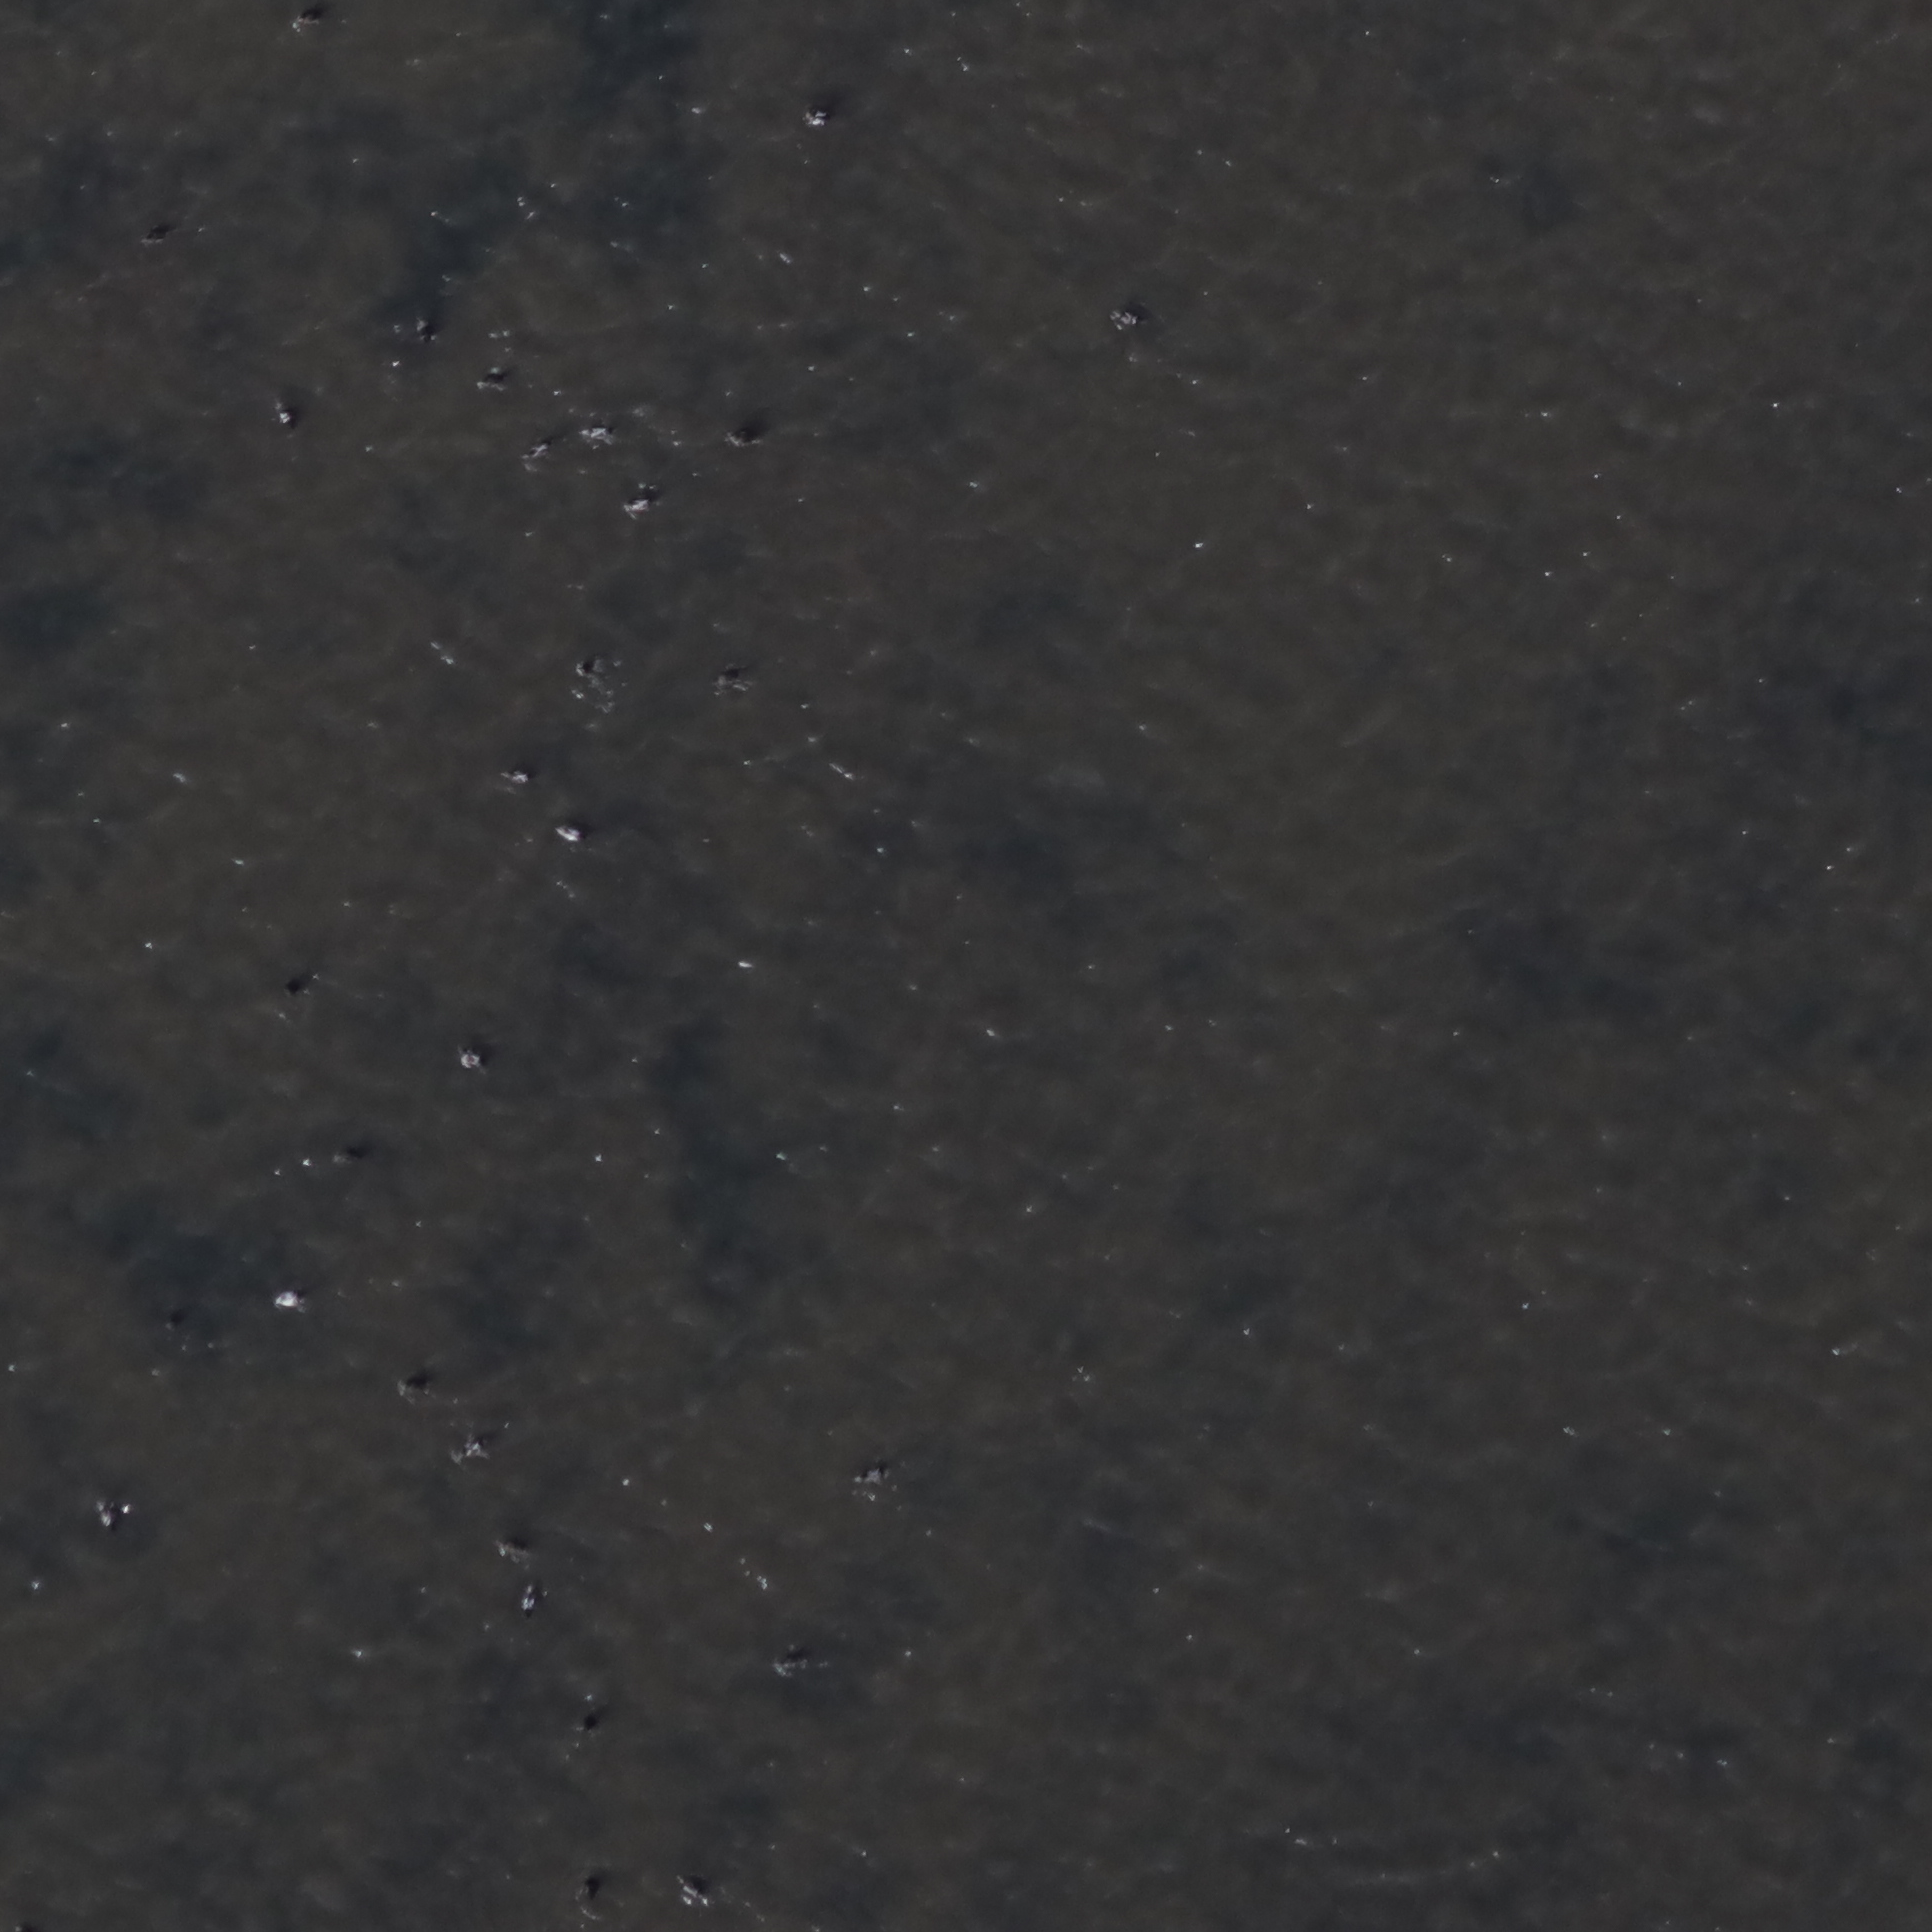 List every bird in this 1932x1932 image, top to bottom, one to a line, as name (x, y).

other bird (312, 12)
other bird (816, 116)
other bird (153, 235)
other bird (1128, 321)
other bird (425, 334)
other bird (494, 381)
other bird (288, 418)
other bird (597, 435)
other bird (744, 438)
other bird (543, 449)
other bird (642, 503)
other bird (583, 667)
other bird (729, 676)
other bird (516, 775)
other bird (571, 834)
other bird (291, 988)
other bird (470, 1060)
other bird (341, 1155)
other bird (285, 1300)
other bird (171, 1322)
other bird (412, 1383)
other bird (472, 1449)
other bird (873, 1474)
other bird (113, 1513)
other bird (507, 1551)
other bird (530, 1597)
other bird (793, 1658)
other bird (586, 1724)
other bird (693, 1887)
other bird (584, 1891)